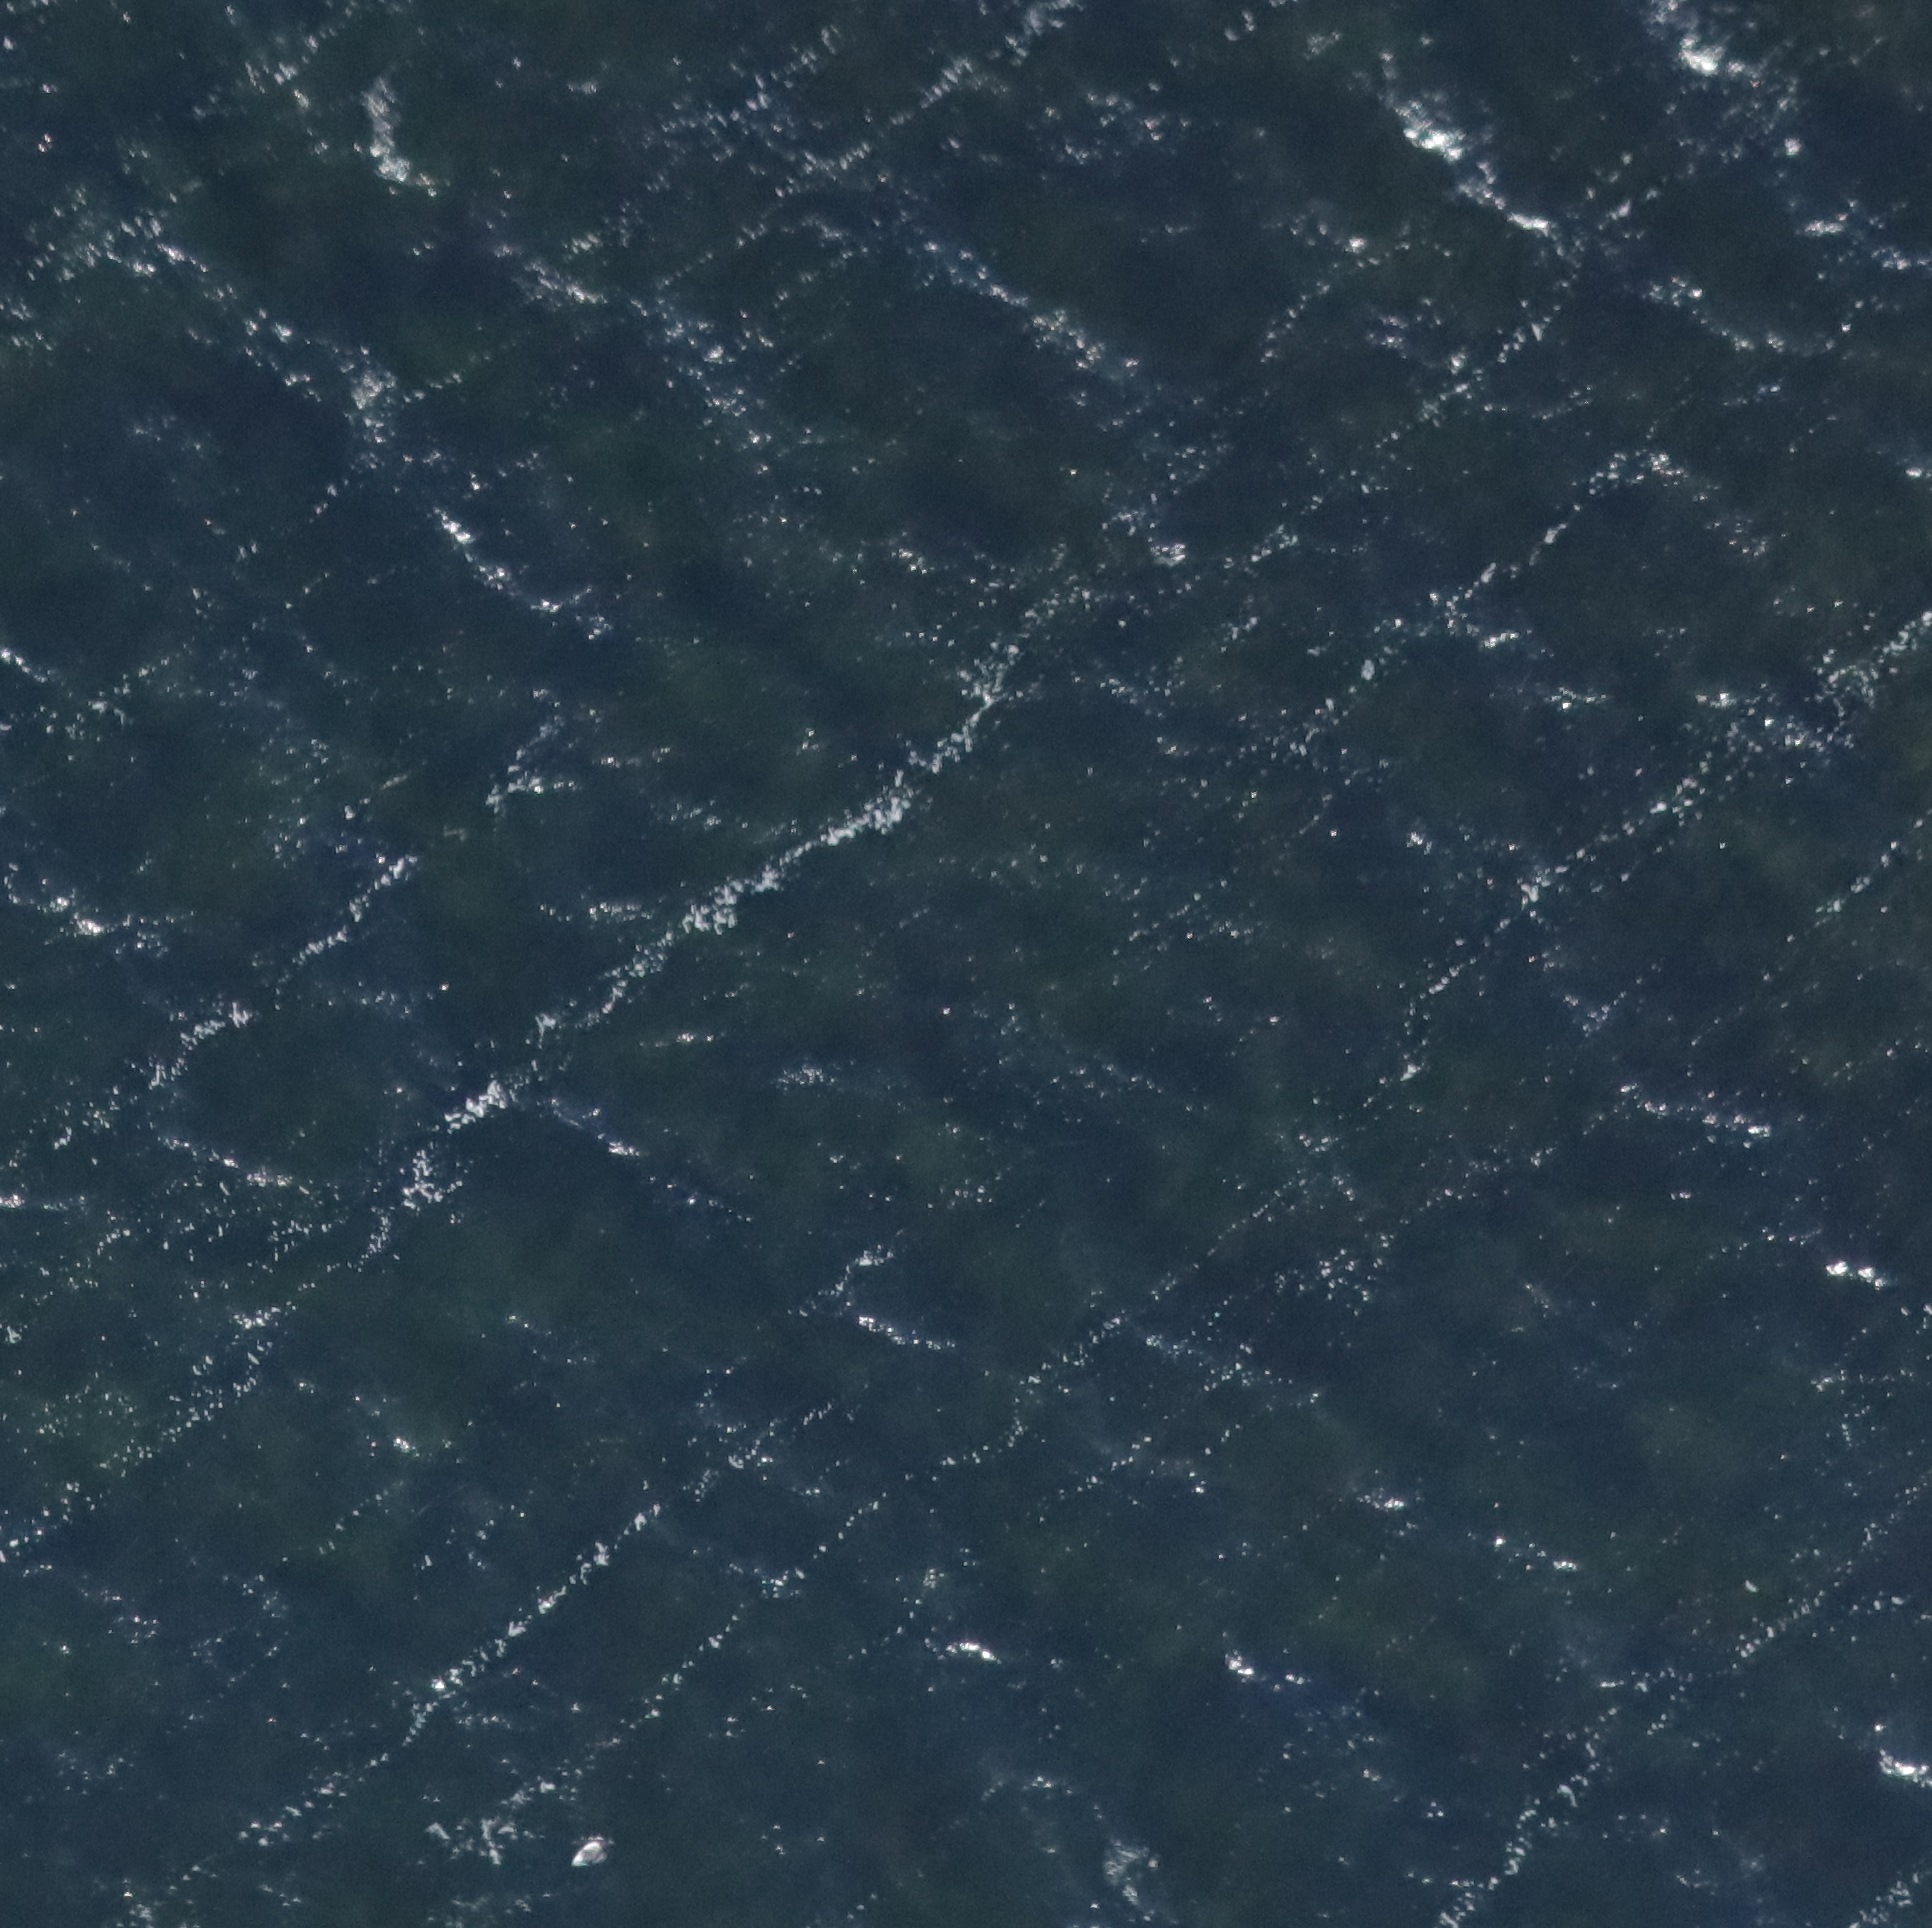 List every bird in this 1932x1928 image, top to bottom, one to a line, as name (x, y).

brant (594, 1853)